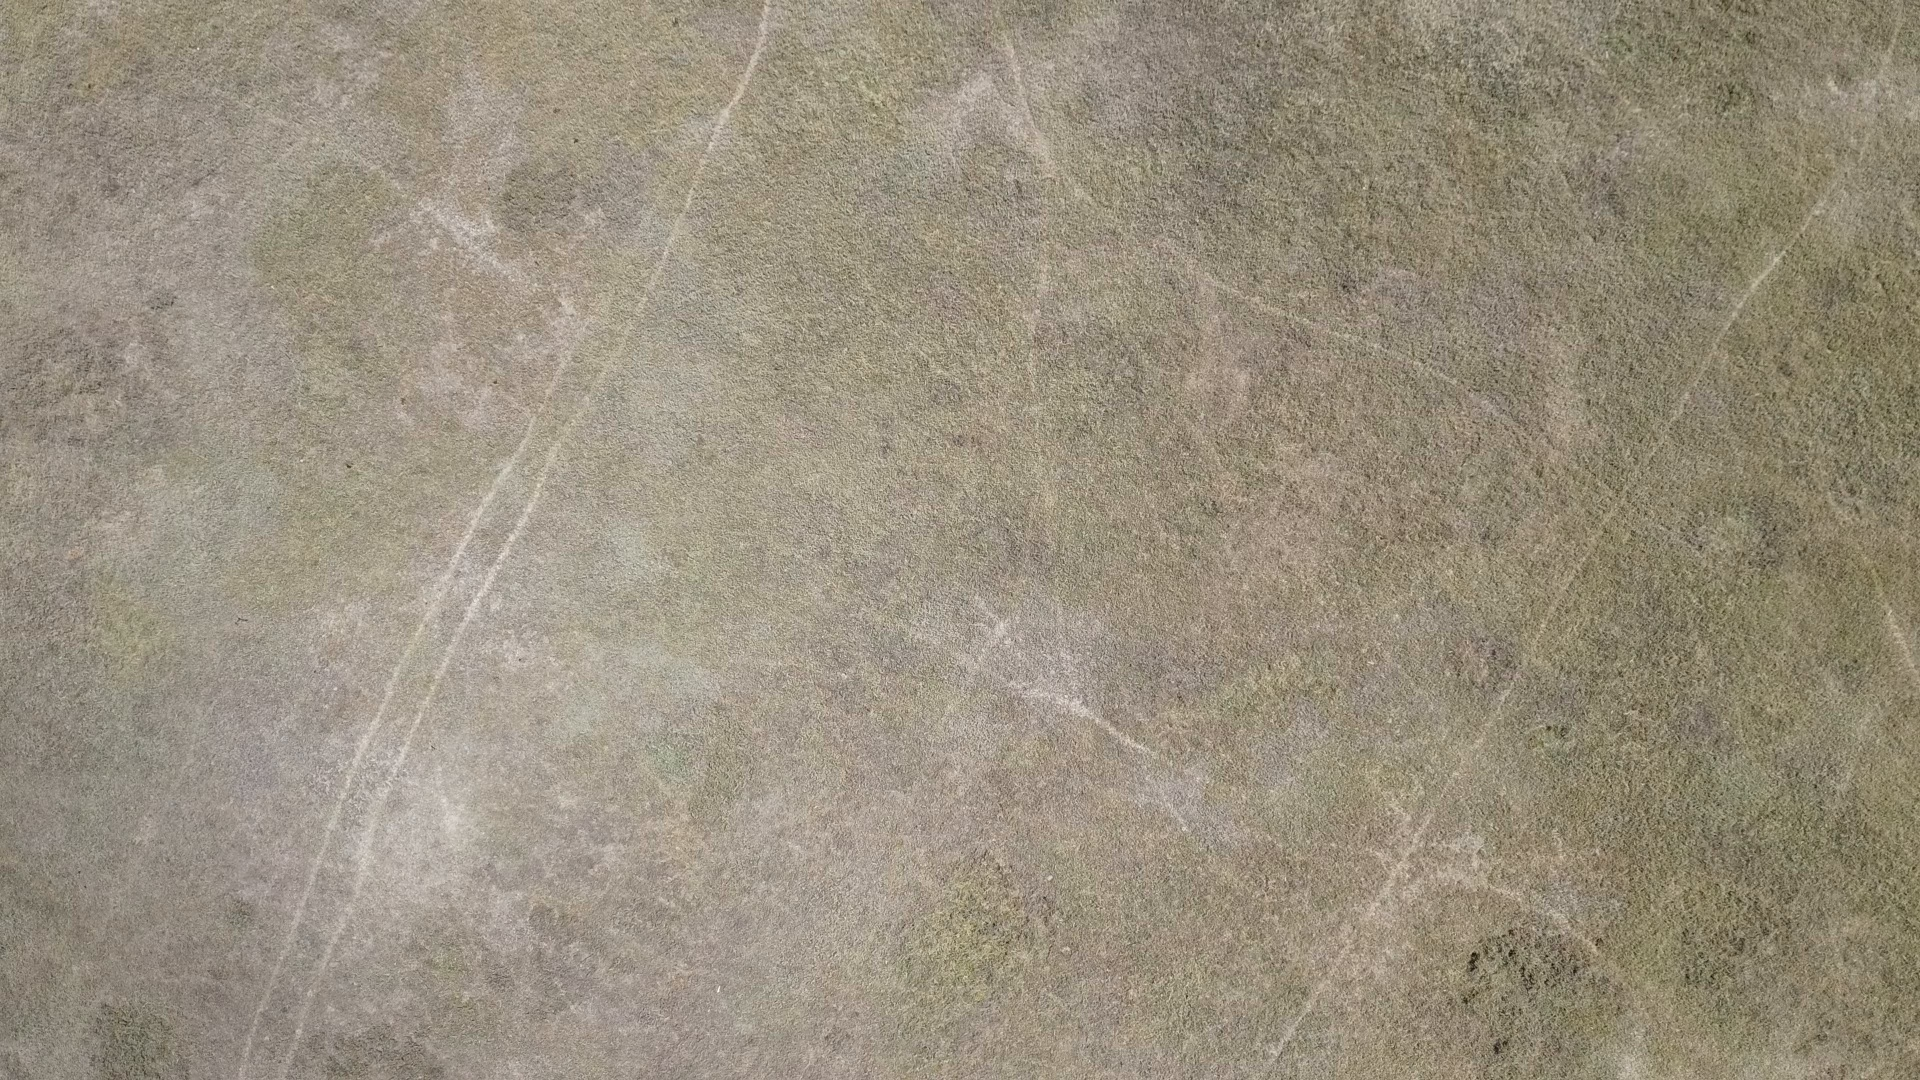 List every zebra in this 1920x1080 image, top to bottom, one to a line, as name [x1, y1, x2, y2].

None